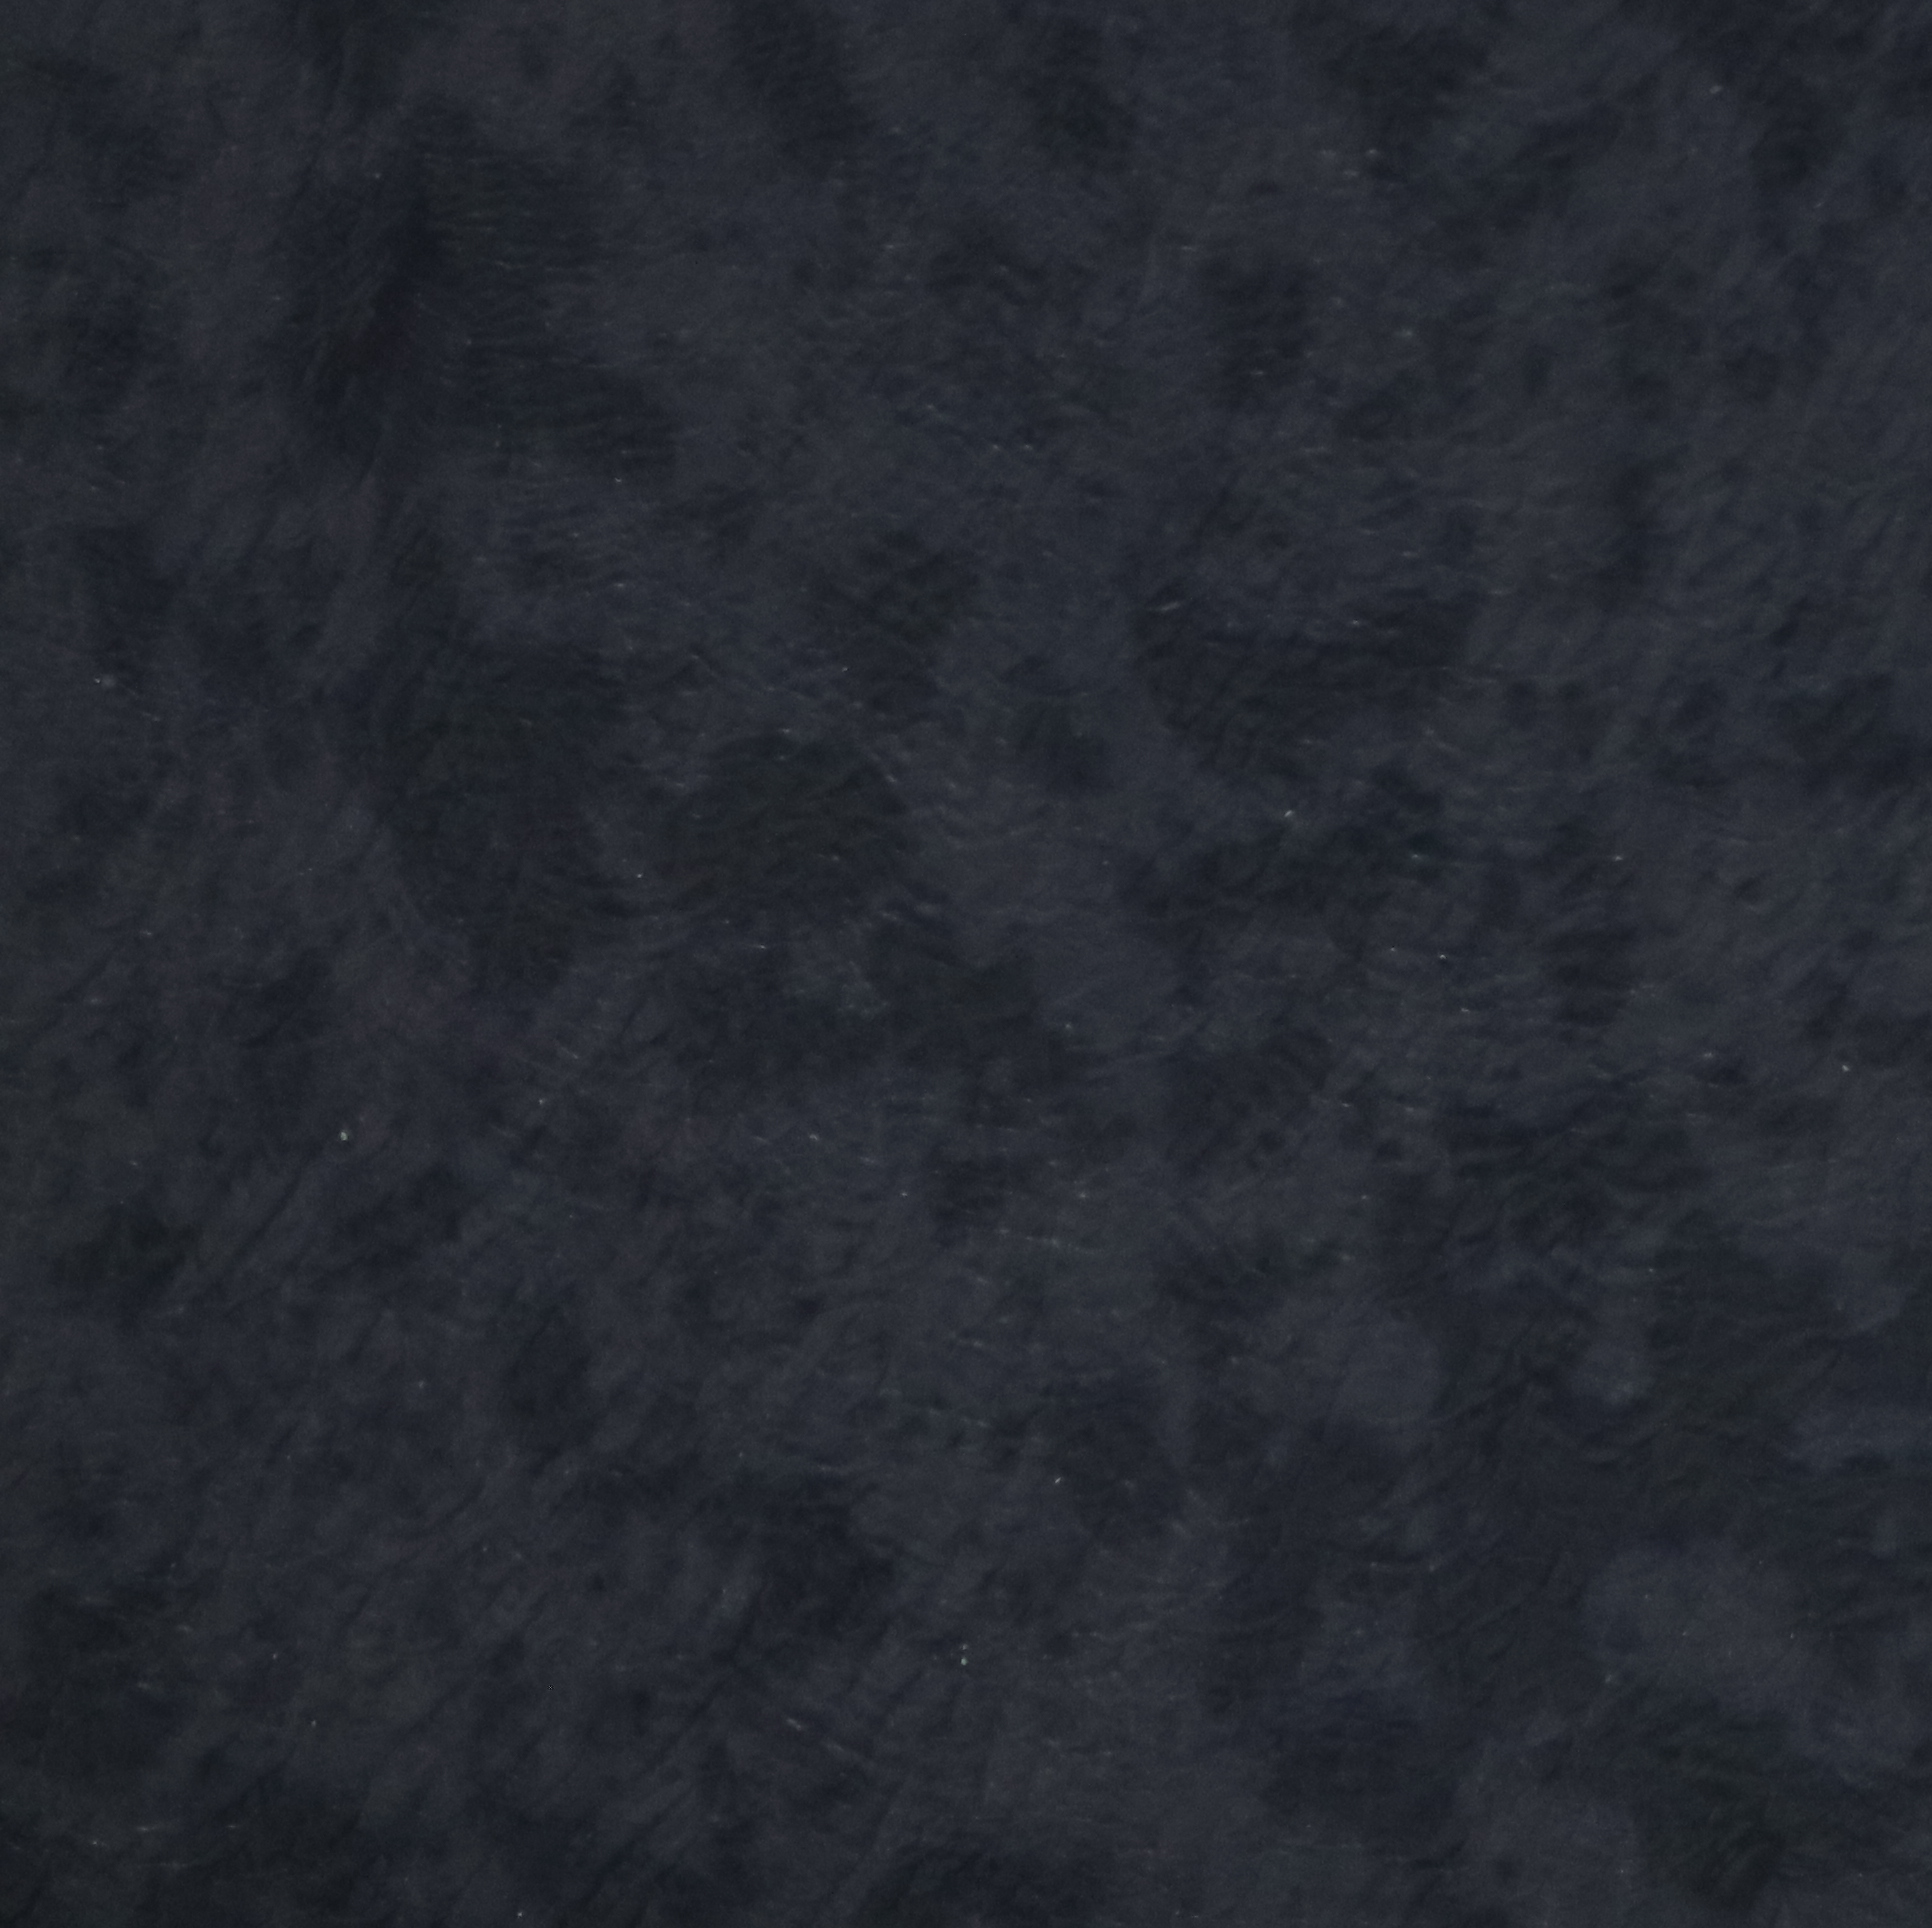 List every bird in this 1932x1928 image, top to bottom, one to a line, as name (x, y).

None